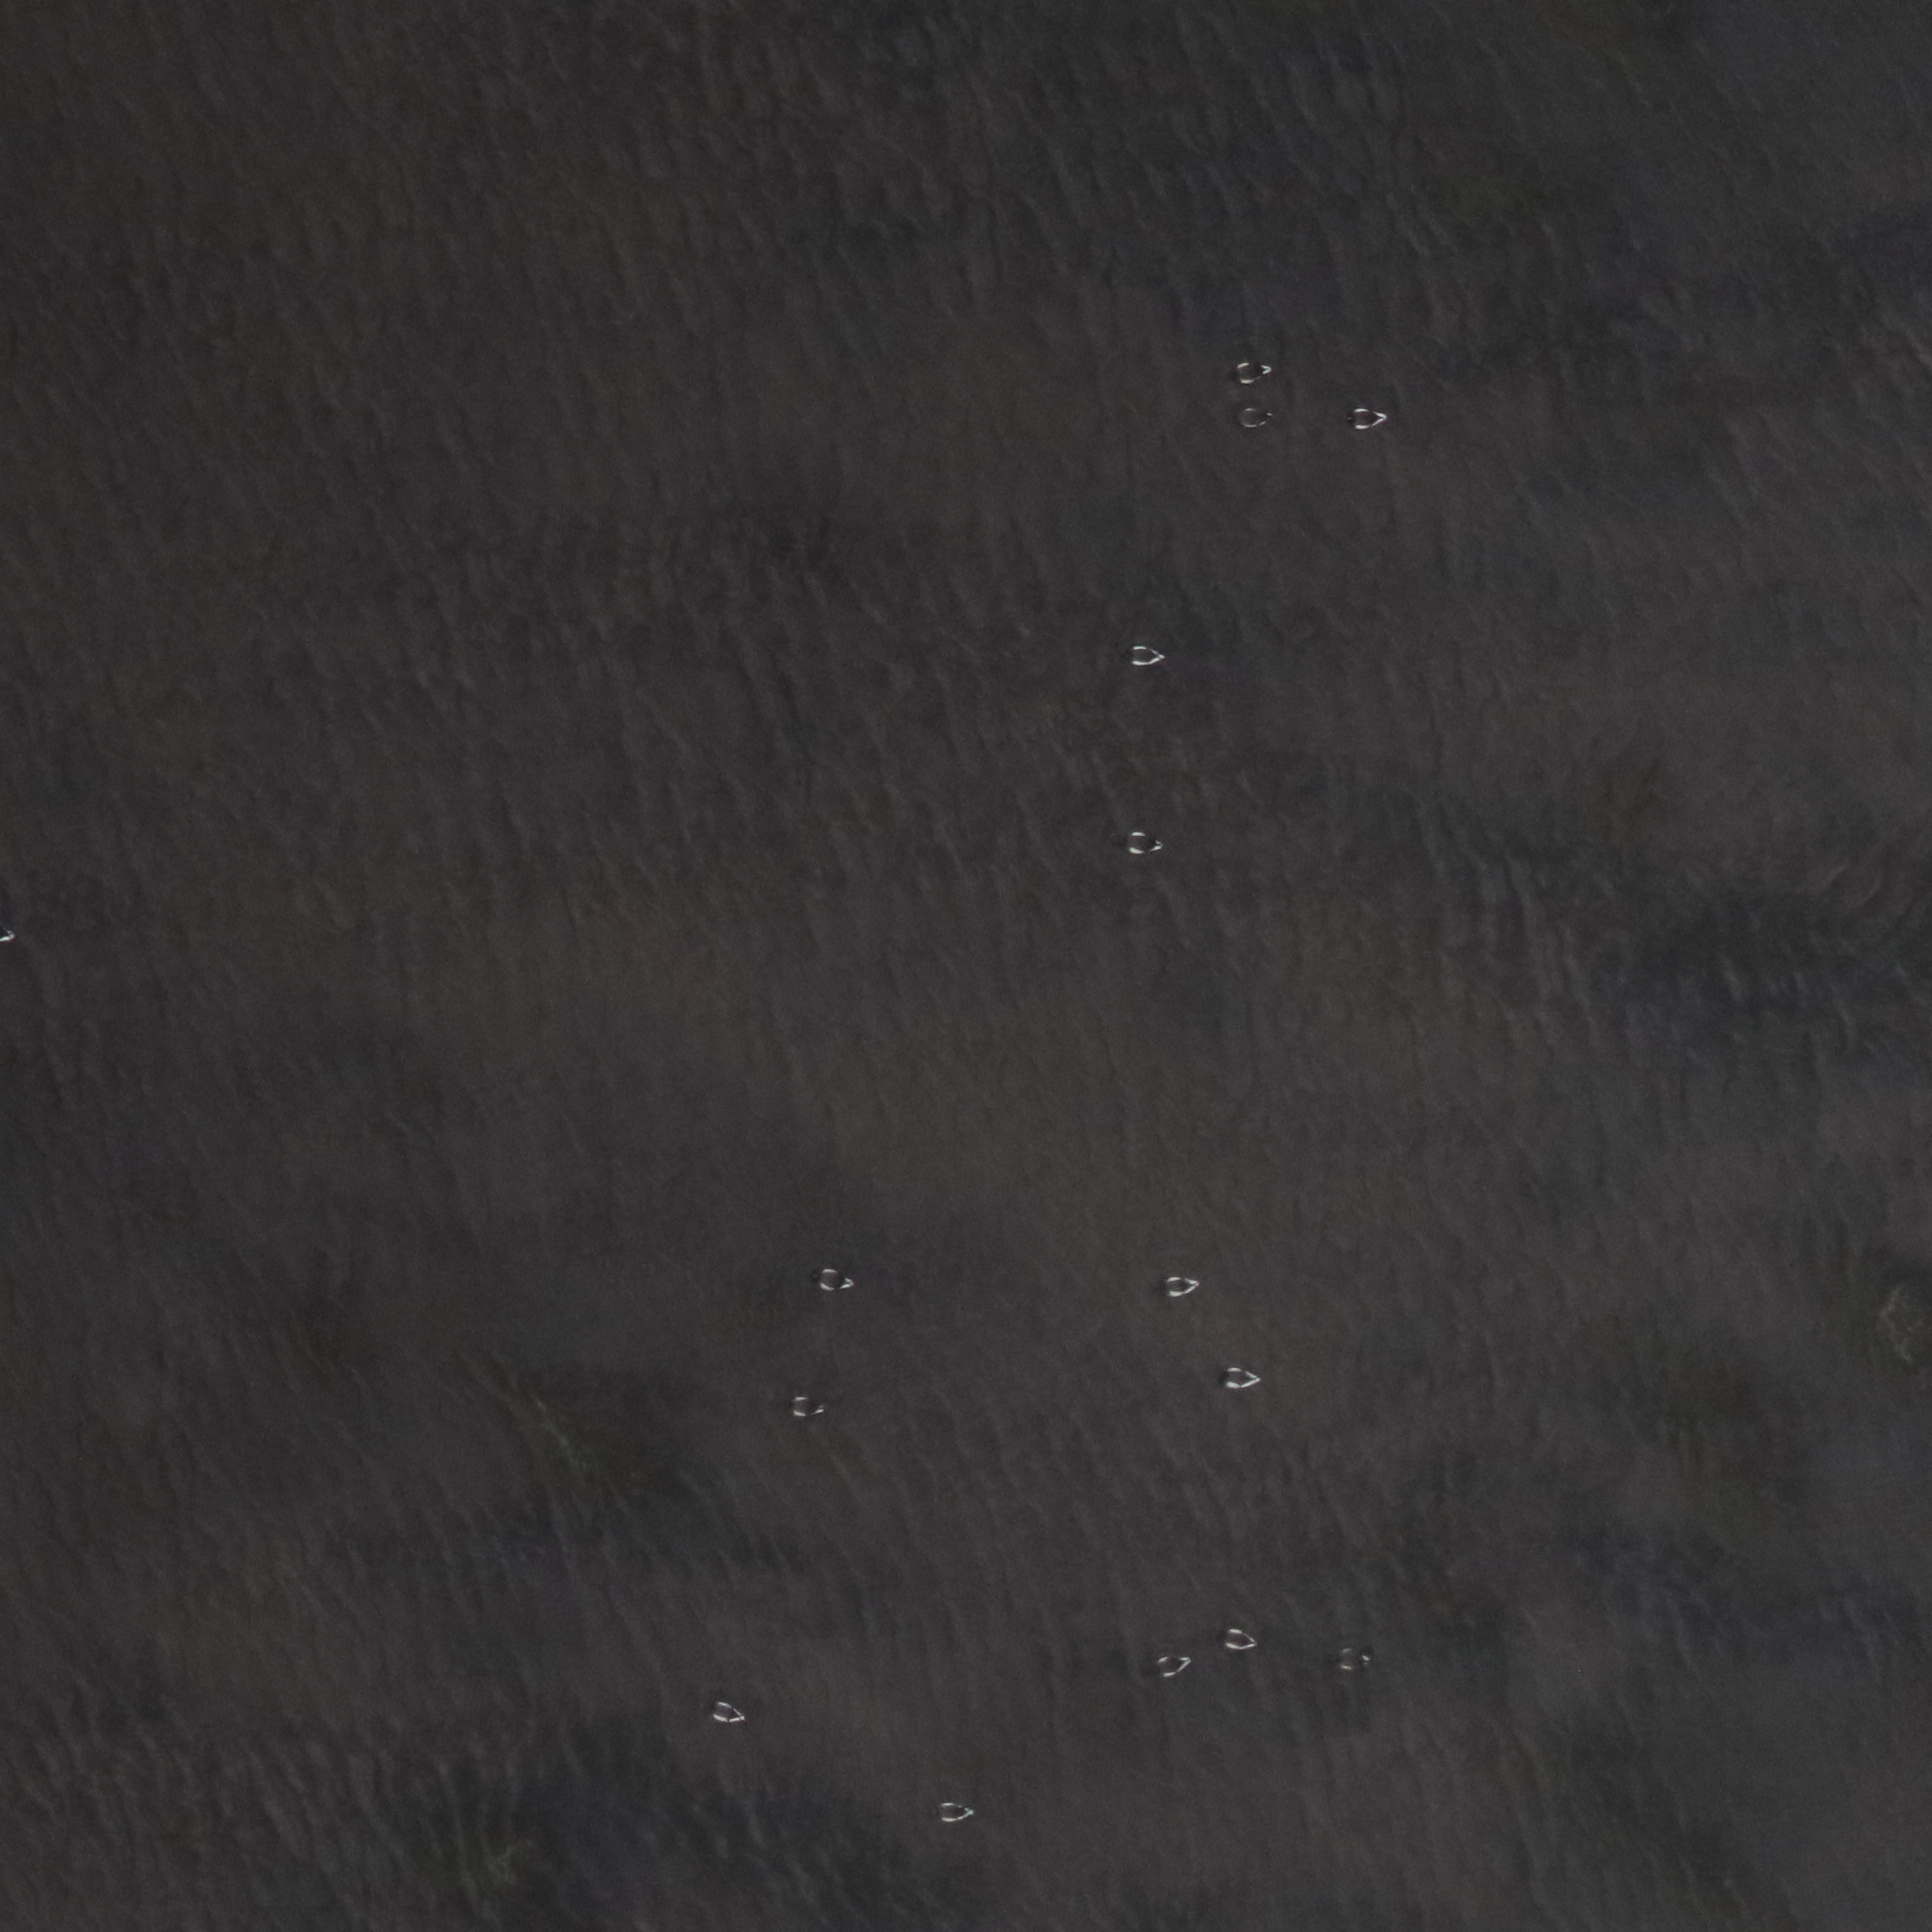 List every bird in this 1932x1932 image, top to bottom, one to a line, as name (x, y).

brant (1247, 373)
brant (1249, 419)
brant (1365, 419)
brant (1144, 656)
brant (1140, 842)
brant (832, 1279)
brant (1178, 1285)
brant (1237, 1376)
brant (806, 1405)
brant (1238, 1637)
brant (1352, 1658)
brant (1171, 1665)
brant (725, 1712)
brant (954, 1810)